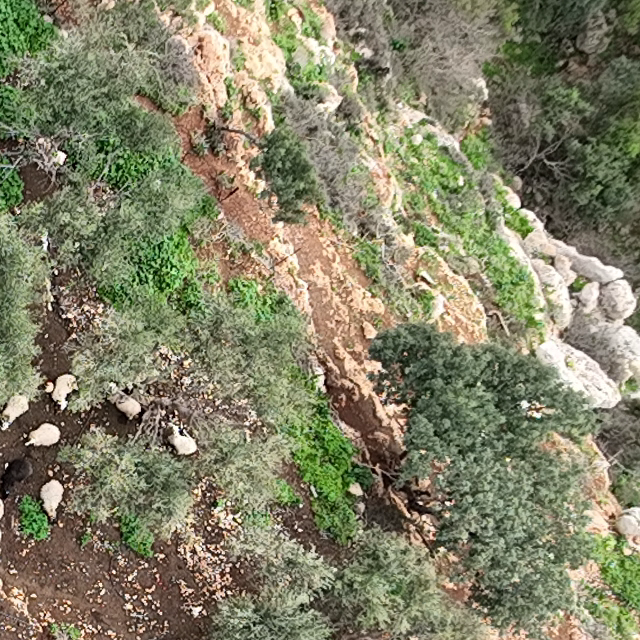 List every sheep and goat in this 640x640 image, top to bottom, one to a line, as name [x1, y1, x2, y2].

sheep [53, 374, 81, 411]
sheep [109, 387, 138, 420]
sheep [1, 394, 32, 428]
sheep [164, 421, 200, 457]
sheep [25, 423, 60, 450]
sheep [0, 457, 31, 501]
sheep [41, 480, 65, 526]